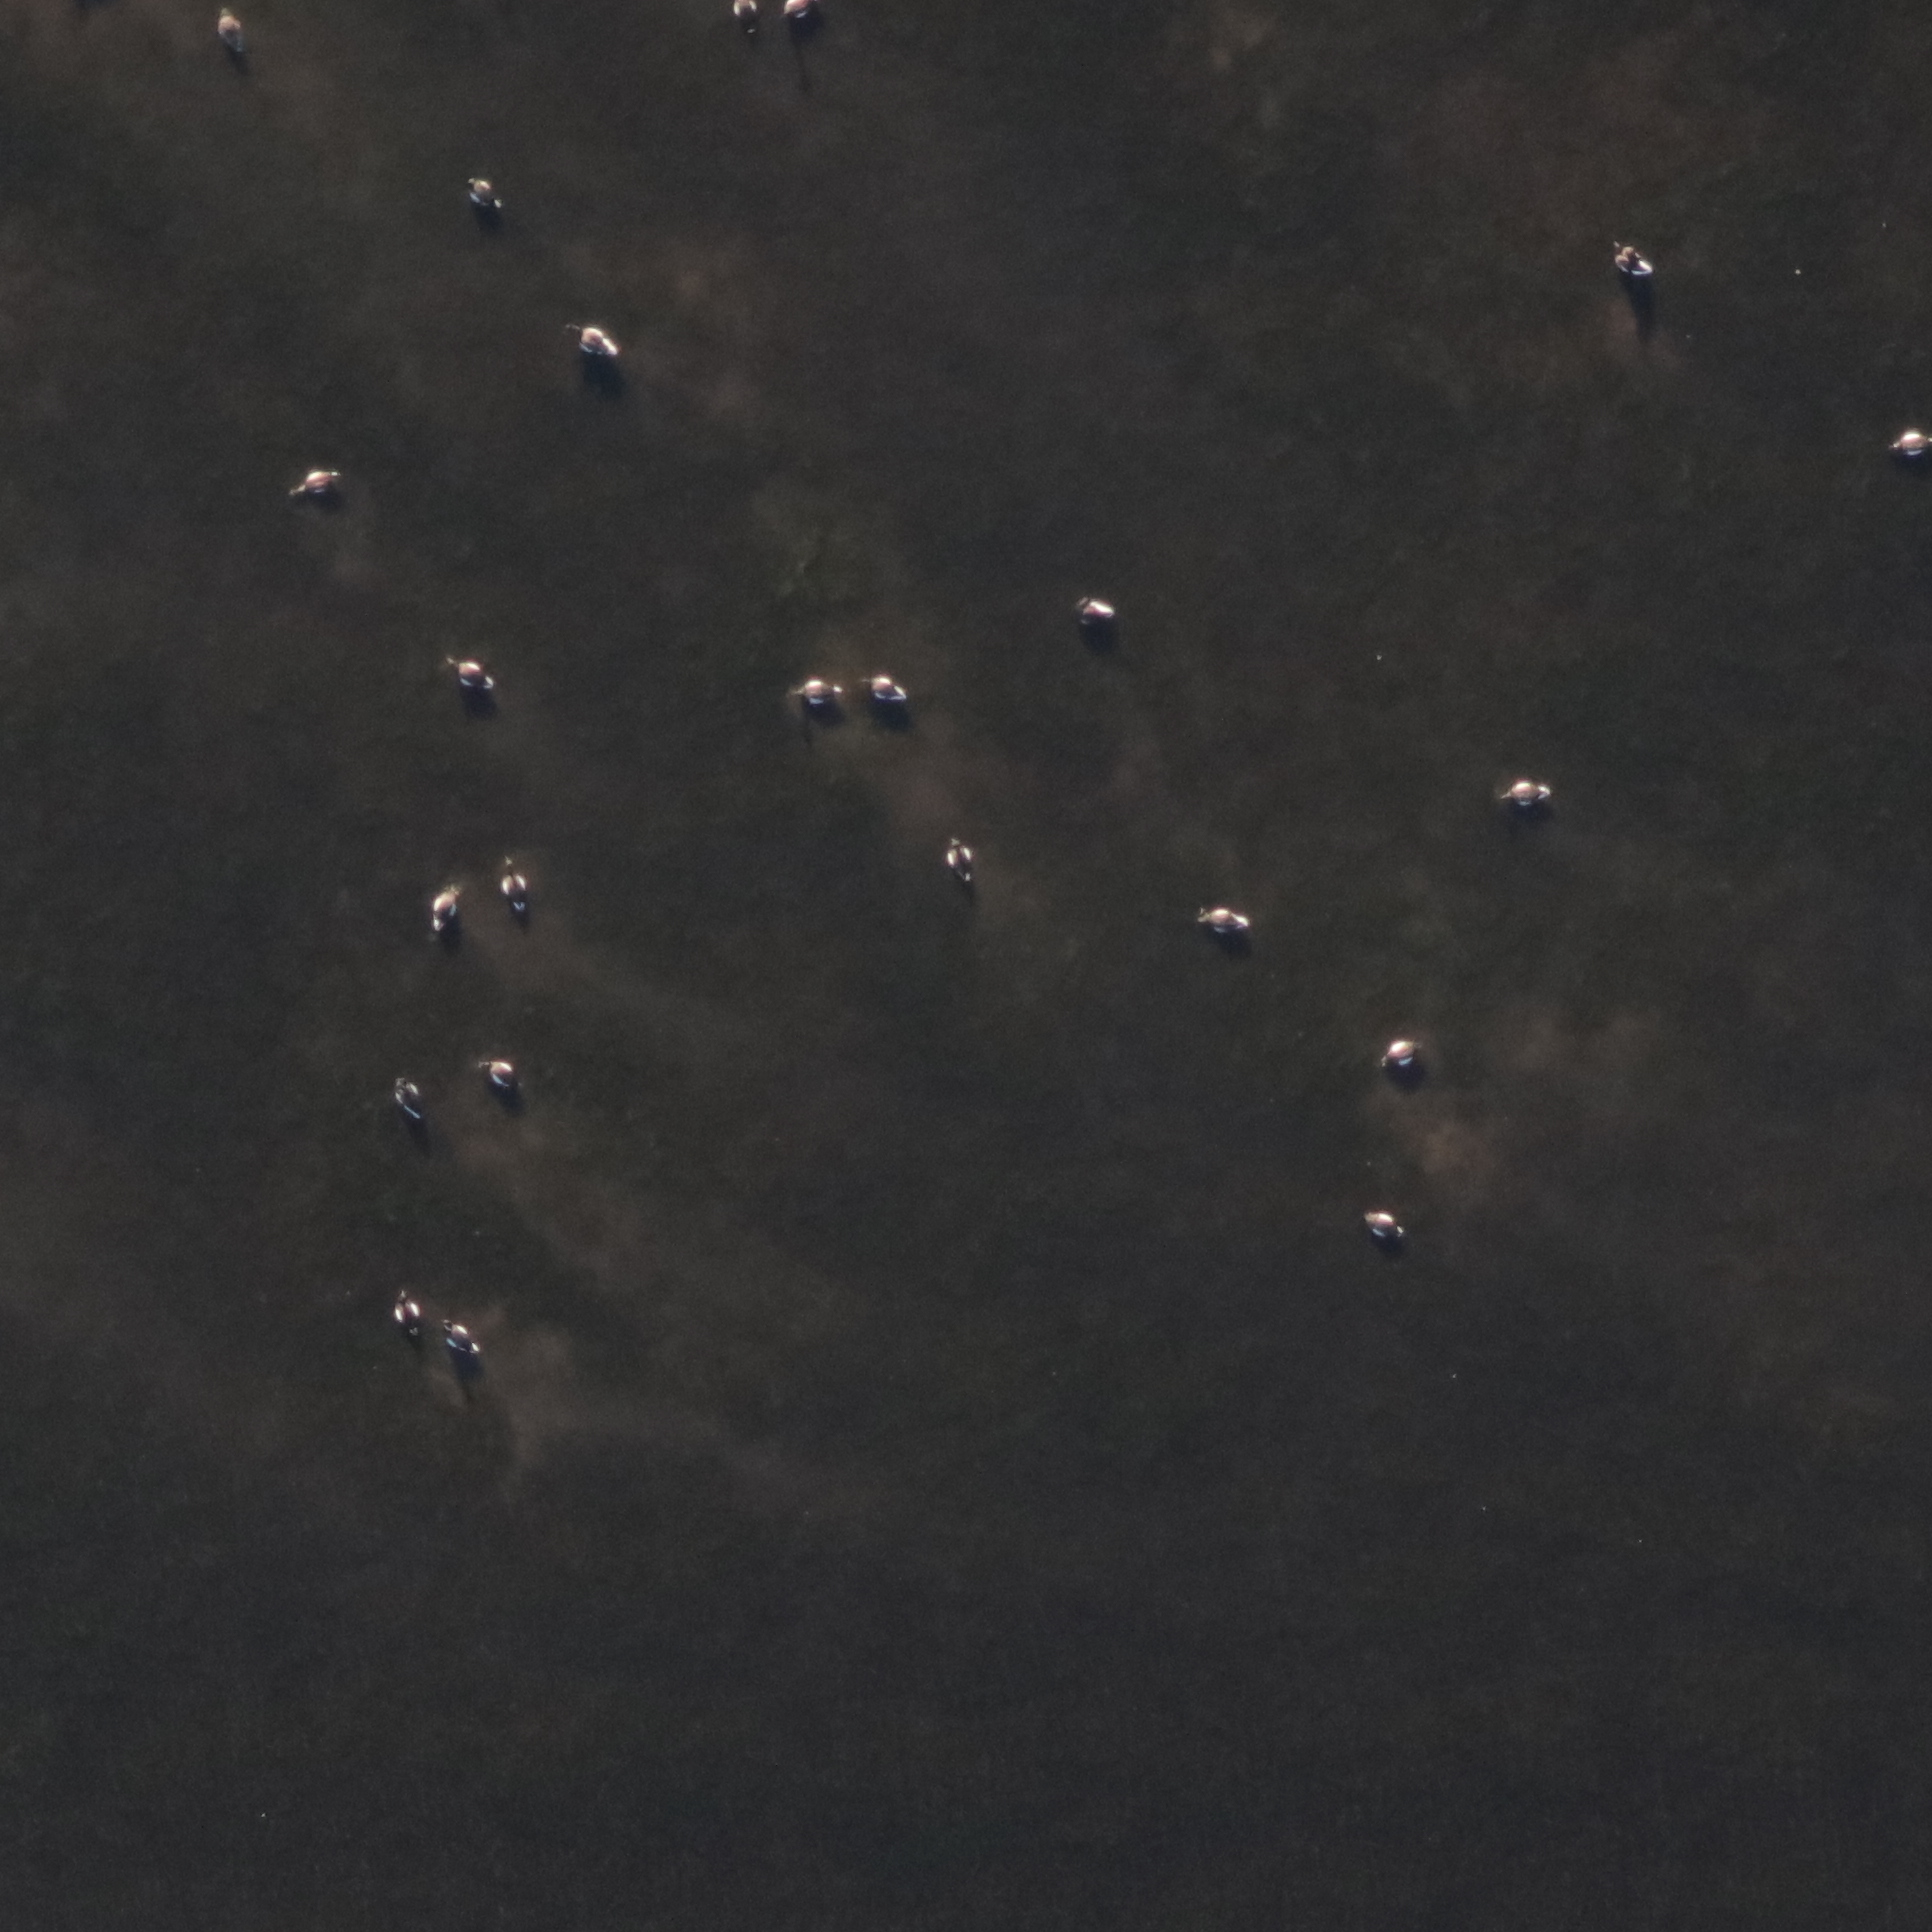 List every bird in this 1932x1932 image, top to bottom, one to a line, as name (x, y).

brant (741, 16)
brant (229, 33)
brant (483, 194)
brant (1630, 262)
brant (596, 344)
brant (1914, 444)
brant (316, 483)
brant (1095, 609)
brant (473, 679)
brant (885, 690)
brant (816, 694)
brant (1525, 797)
brant (960, 860)
brant (516, 888)
brant (445, 908)
brant (1223, 923)
brant (1401, 1054)
brant (501, 1075)
brant (406, 1099)
brant (1385, 1225)
brant (406, 1310)
brant (461, 1336)